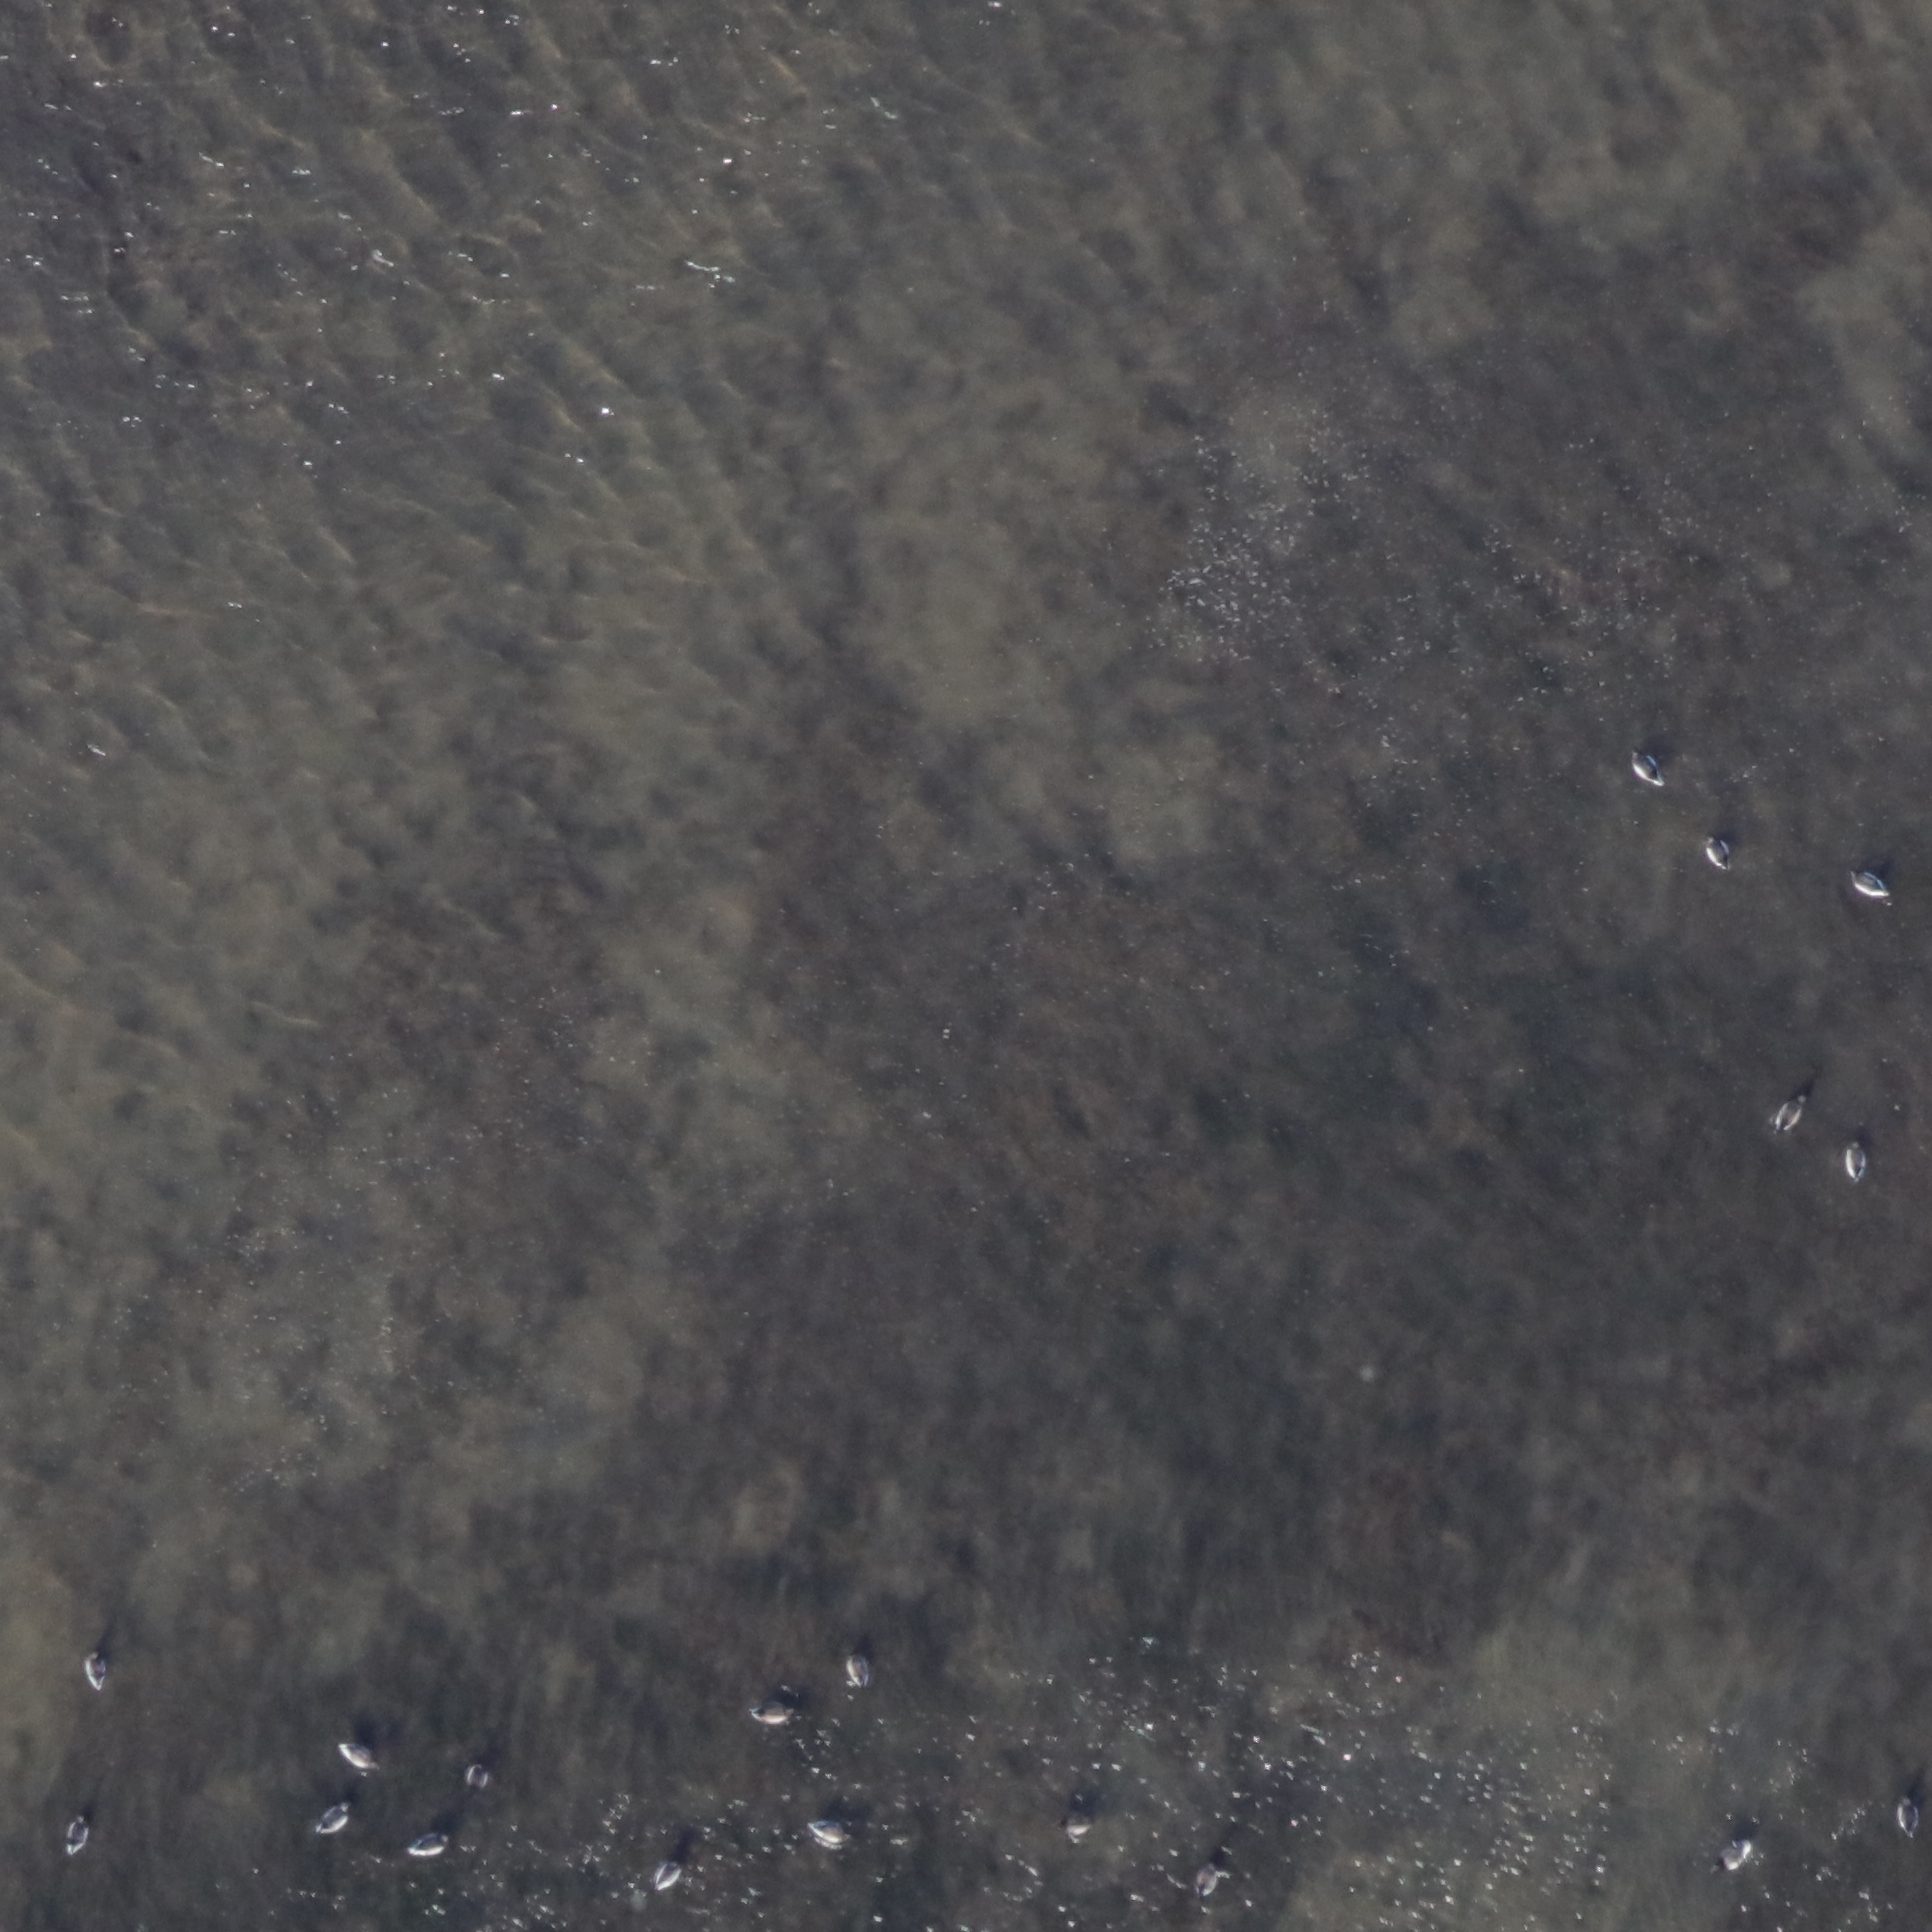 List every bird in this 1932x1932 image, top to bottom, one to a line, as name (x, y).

brant (1646, 768)
brant (1719, 853)
brant (1870, 888)
brant (1789, 1114)
brant (1857, 1158)
brant (99, 1667)
brant (859, 1667)
brant (775, 1709)
brant (362, 1756)
brant (480, 1776)
brant (1908, 1815)
brant (334, 1817)
brant (1076, 1826)
brant (78, 1833)
brant (833, 1833)
brant (429, 1843)
brant (1735, 1855)
brant (668, 1874)
brant (1207, 1880)